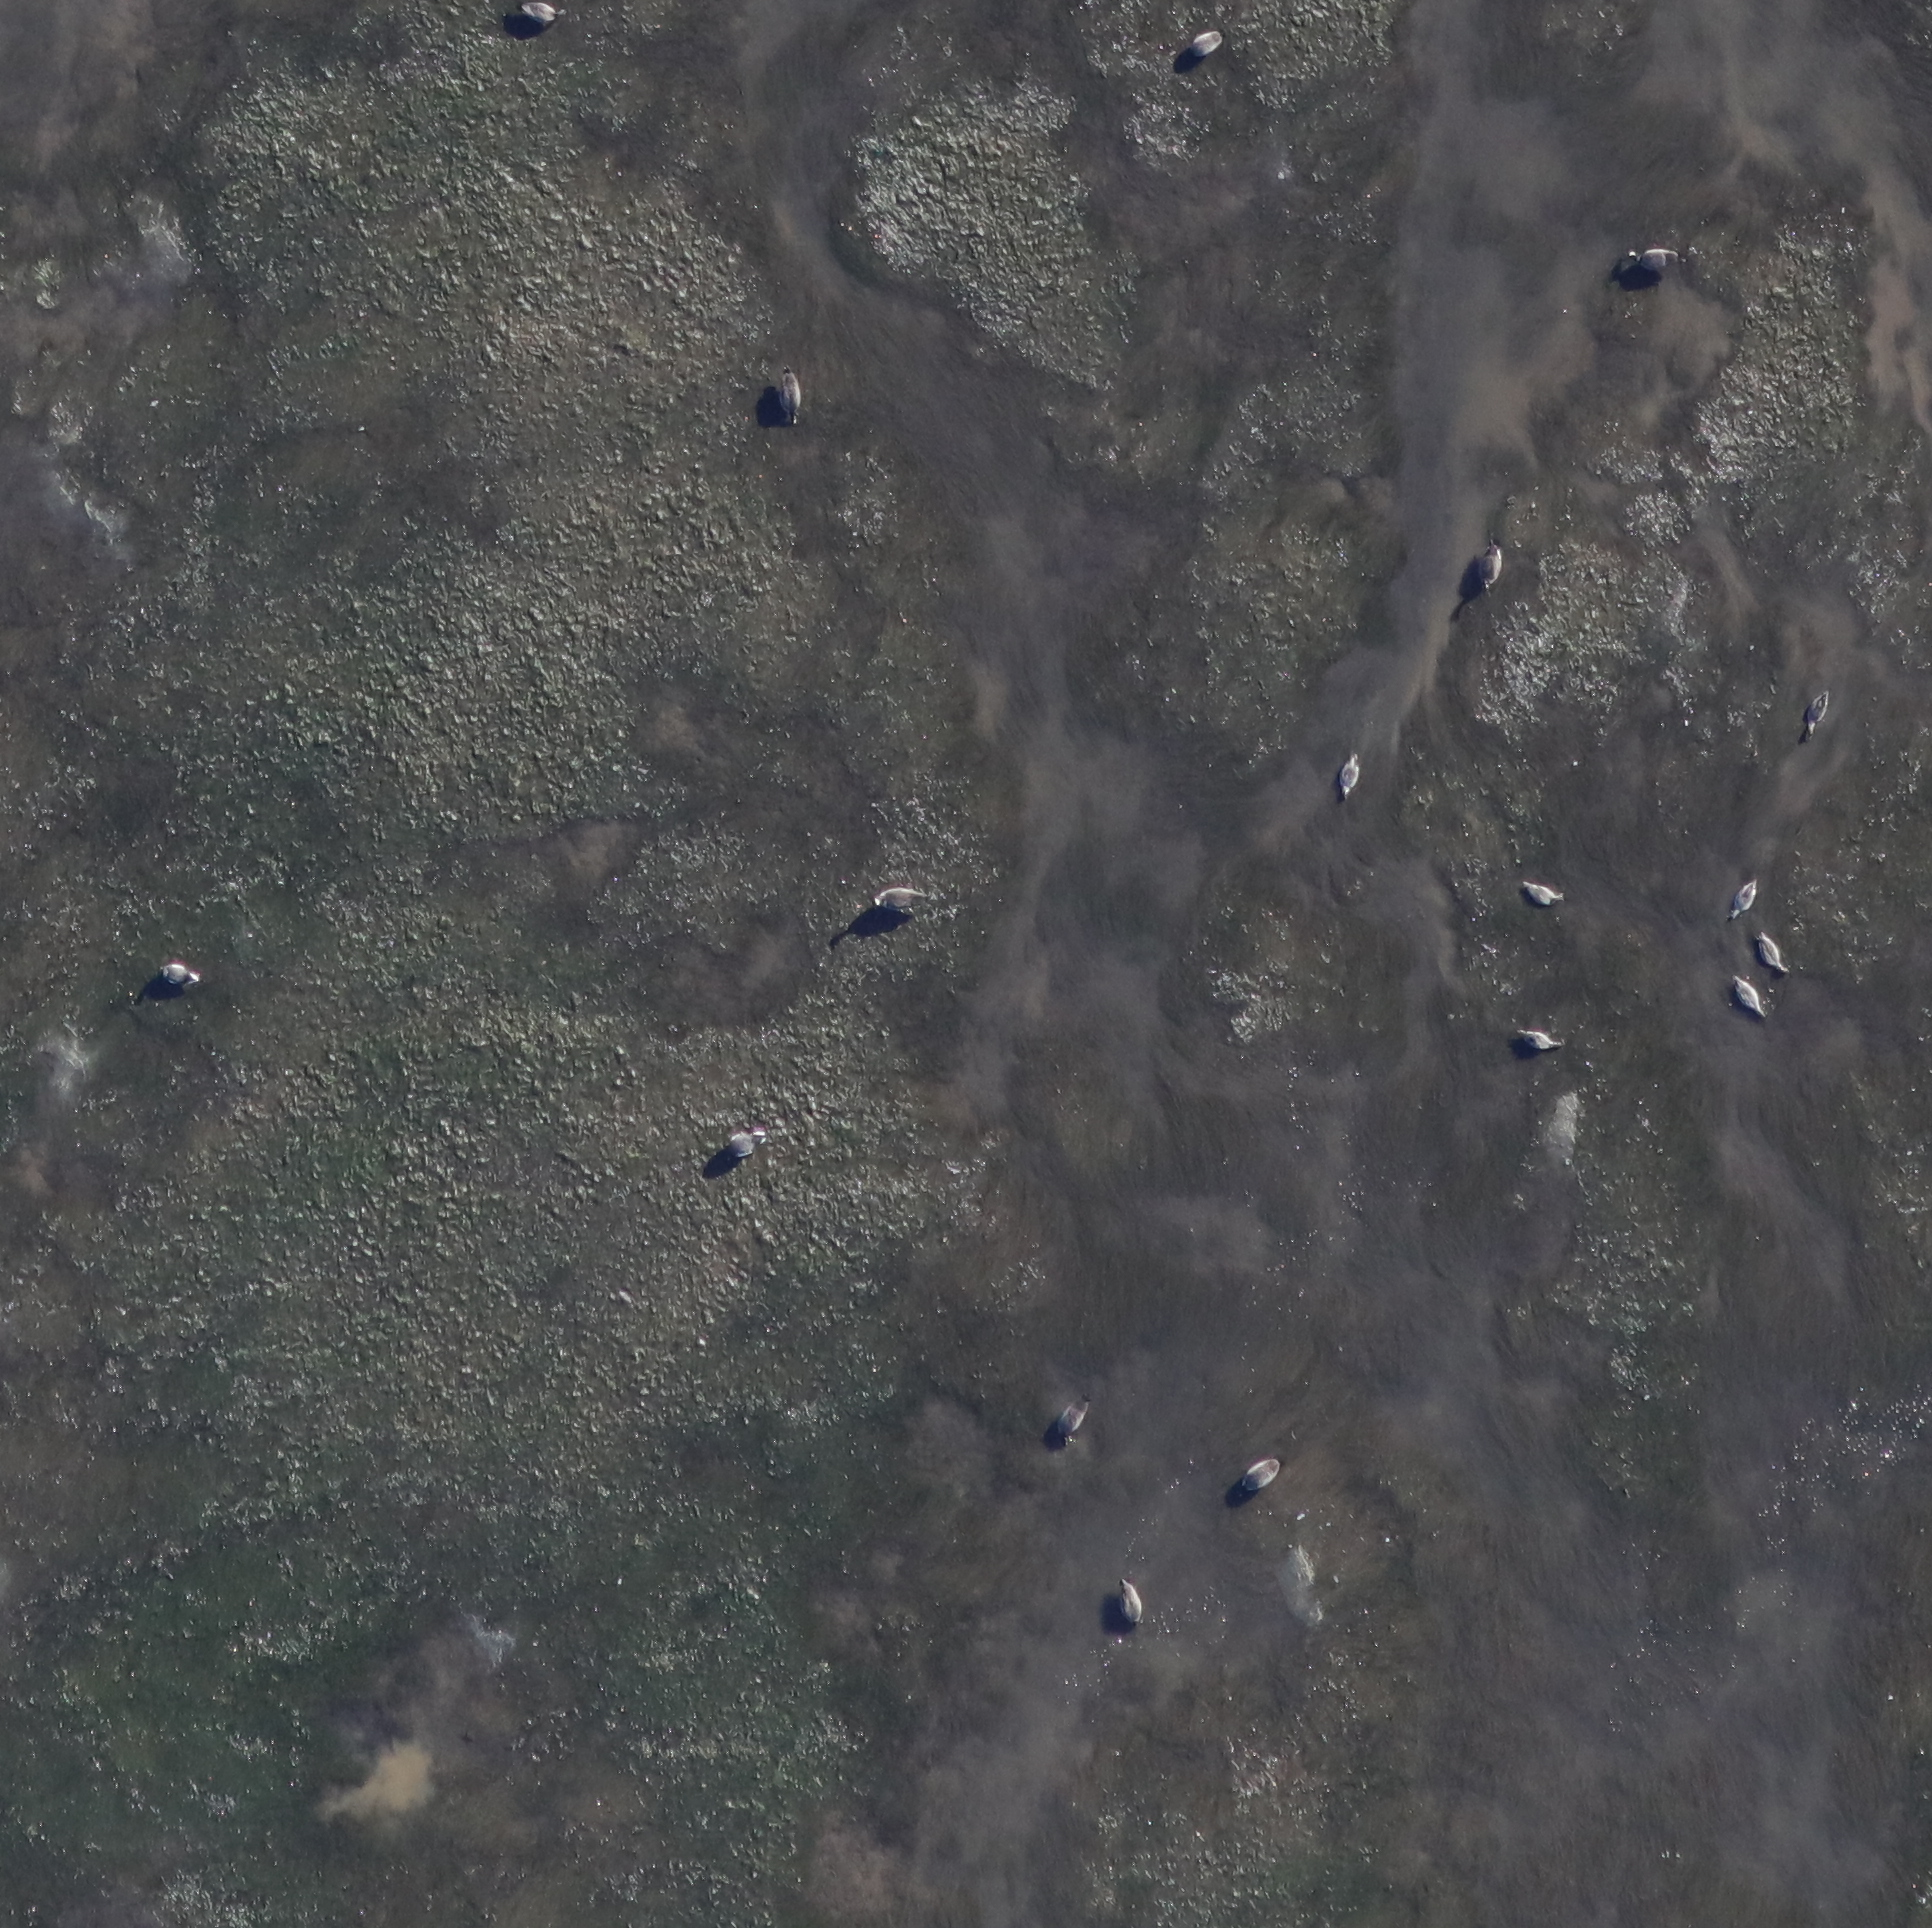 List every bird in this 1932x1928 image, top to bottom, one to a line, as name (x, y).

Canada goose (538, 13)
Canada goose (1204, 46)
Canada goose (1654, 256)
Canada goose (790, 392)
Canada goose (1490, 564)
other bird (1817, 709)
other bird (1353, 773)
other bird (1543, 893)
other bird (1741, 897)
Canada goose (893, 898)
other bird (1767, 948)
brant (178, 974)
other bird (1752, 998)
other bird (1532, 1043)
brant (742, 1144)
Canada goose (1069, 1415)
Canada goose (1262, 1475)
Canada goose (1130, 1601)